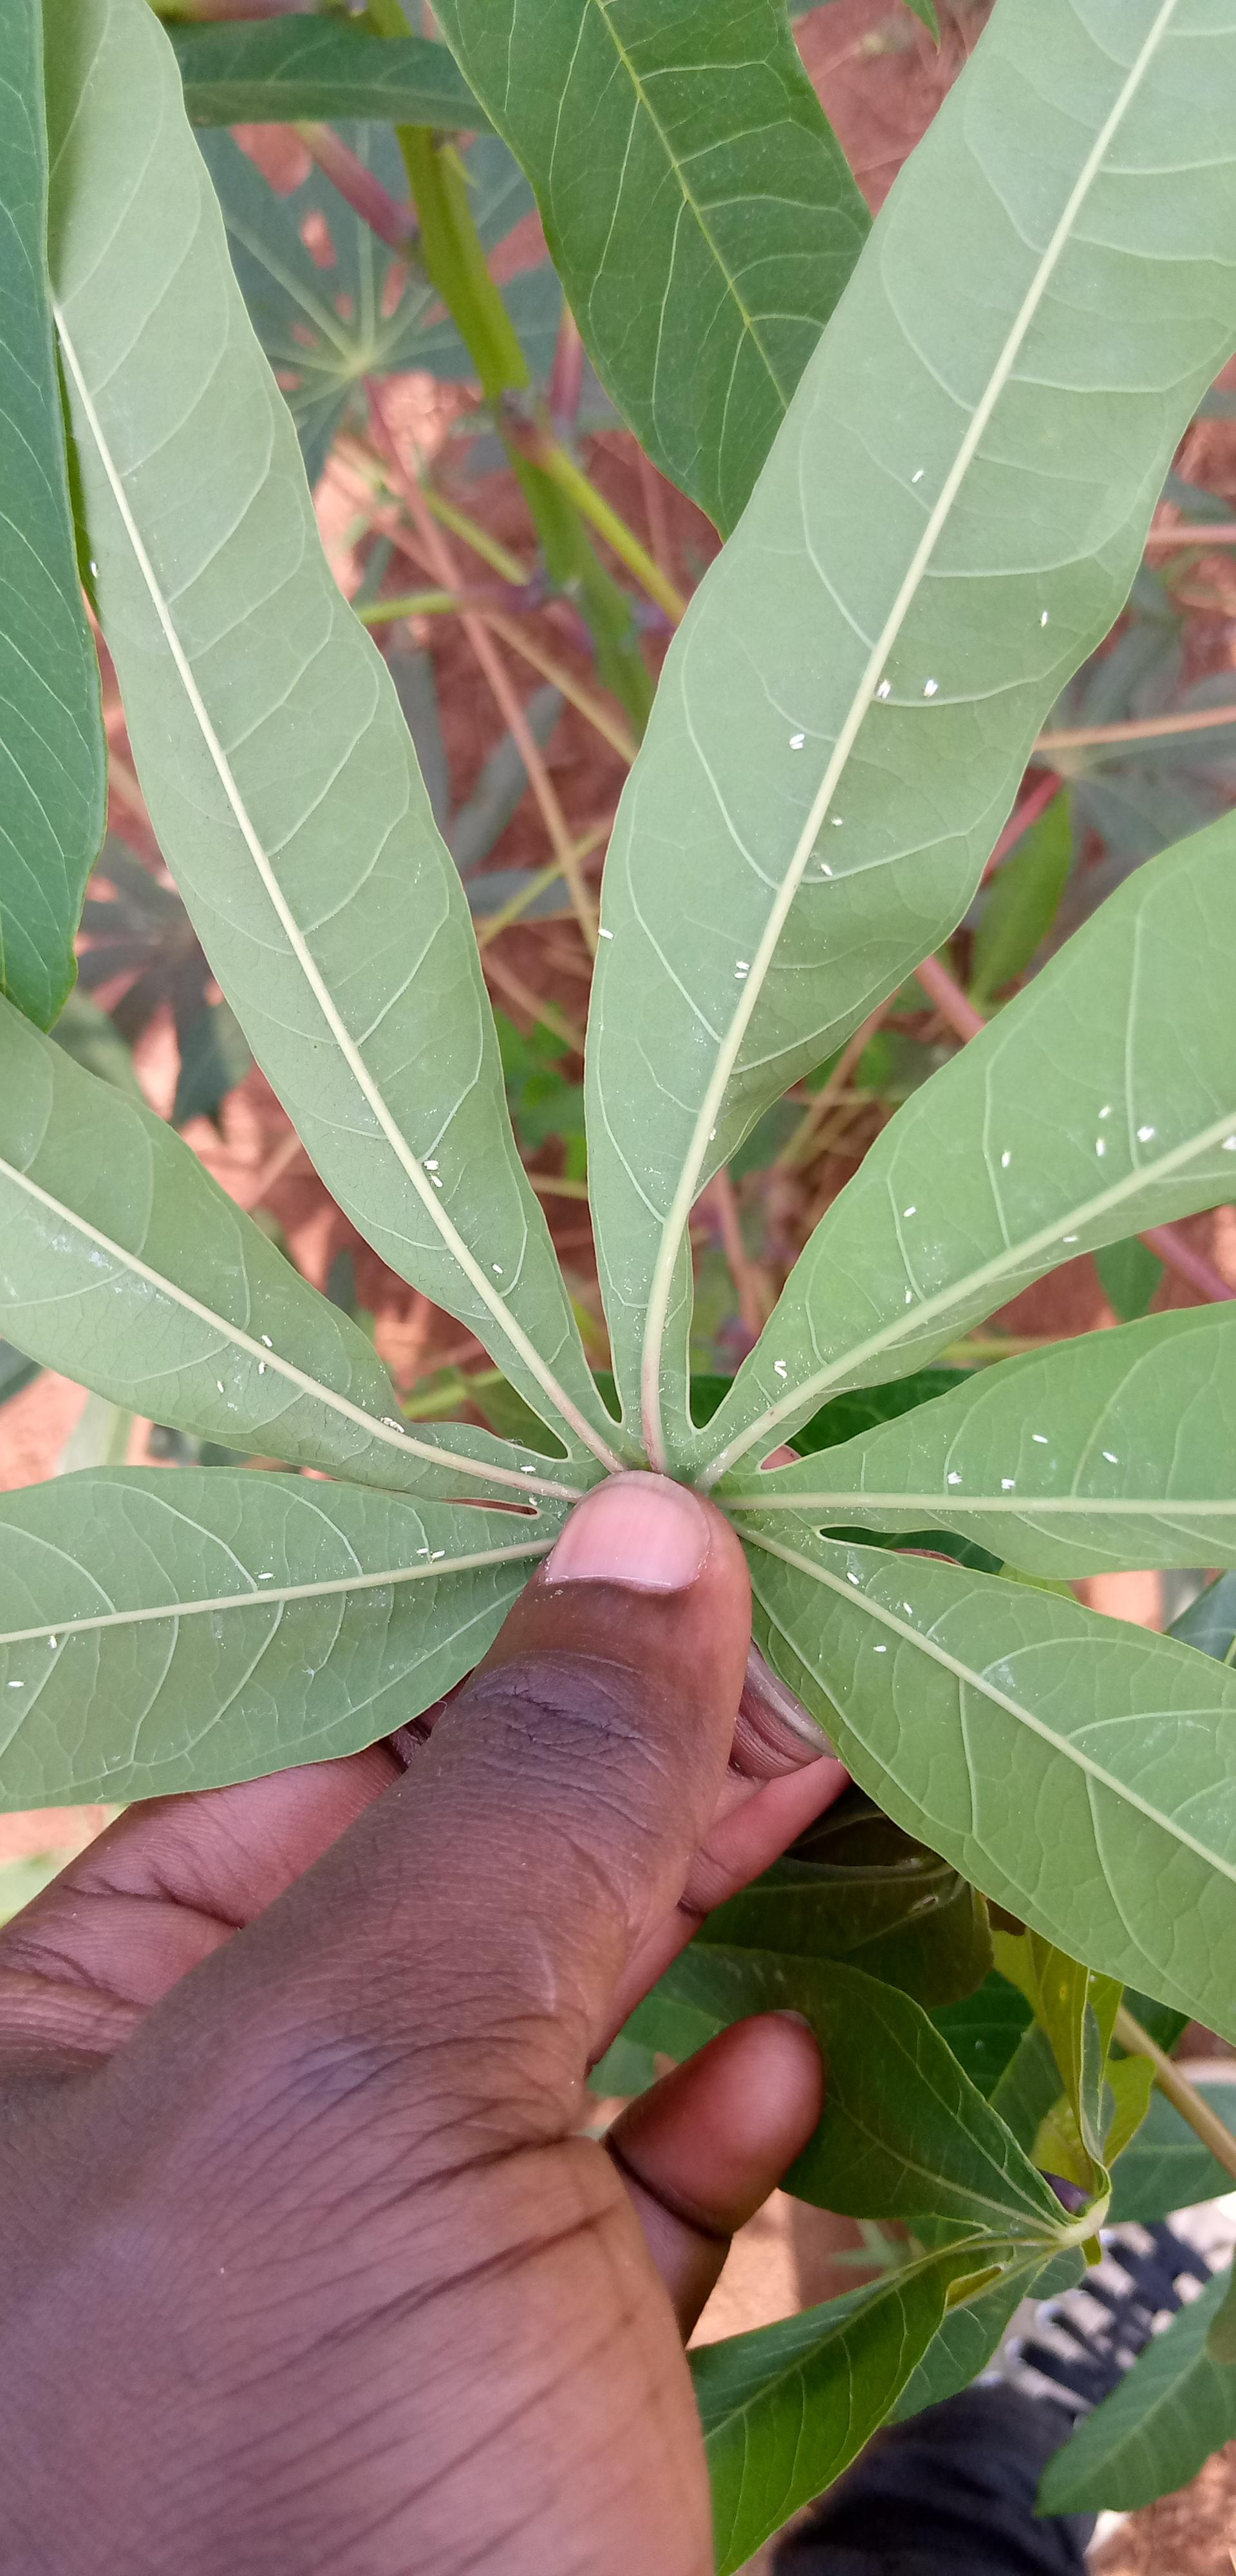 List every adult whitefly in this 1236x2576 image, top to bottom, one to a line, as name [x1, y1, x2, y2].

whitefly [910, 468, 926, 485]
whitefly [89, 561, 99, 580]
whitefly [1039, 609, 1049, 632]
whitefly [921, 678, 934, 698]
whitefly [875, 679, 888, 698]
whitefly [928, 683, 938, 699]
whitefly [880, 683, 891, 701]
whitefly [787, 732, 807, 745]
whitefly [789, 741, 805, 752]
whitefly [830, 817, 847, 829]
whitefly [818, 862, 834, 878]
whitefly [595, 926, 617, 942]
whitefly [733, 959, 753, 972]
whitefly [731, 971, 749, 981]
whitefly [1094, 1102, 1112, 1121]
whitefly [1136, 1125, 1148, 1137]
whitefly [712, 1127, 718, 1136]
whitefly [1139, 1127, 1155, 1144]
whitefly [708, 1131, 715, 1142]
whitefly [1094, 1135, 1105, 1159]
whitefly [999, 1148, 1013, 1171]
whitefly [422, 1159, 440, 1166]
whitefly [424, 1165, 440, 1171]
whitefly [429, 1173, 445, 1189]
whitefly [899, 1204, 920, 1219]
whitefly [1060, 1235, 1080, 1244]
whitefly [490, 1262, 507, 1277]
whitefly [903, 1287, 915, 1307]
whitefly [259, 1333, 275, 1349]
whitefly [256, 1359, 266, 1376]
whitefly [772, 1359, 787, 1368]
whitefly [773, 1364, 787, 1381]
whitefly [214, 1378, 227, 1396]
whitefly [382, 1416, 393, 1423]
whitefly [389, 1420, 397, 1428]
whitefly [395, 1423, 406, 1434]
whitefly [1029, 1432, 1049, 1446]
whitefly [1100, 1450, 1120, 1466]
whitefly [518, 1464, 538, 1475]
whitefly [946, 1470, 958, 1479]
whitefly [947, 1475, 963, 1486]
whitefly [998, 1477, 1016, 1486]
whitefly [999, 1484, 1013, 1490]
whitefly [527, 1495, 542, 1508]
whitefly [413, 1546, 429, 1557]
whitefly [429, 1549, 448, 1562]
whitefly [255, 1570, 276, 1582]
whitefly [845, 1571, 861, 1586]
whitefly [901, 1601, 914, 1616]
whitefly [48, 1633, 61, 1651]
whitefly [870, 1643, 889, 1655]
whitefly [6, 1680, 26, 1689]